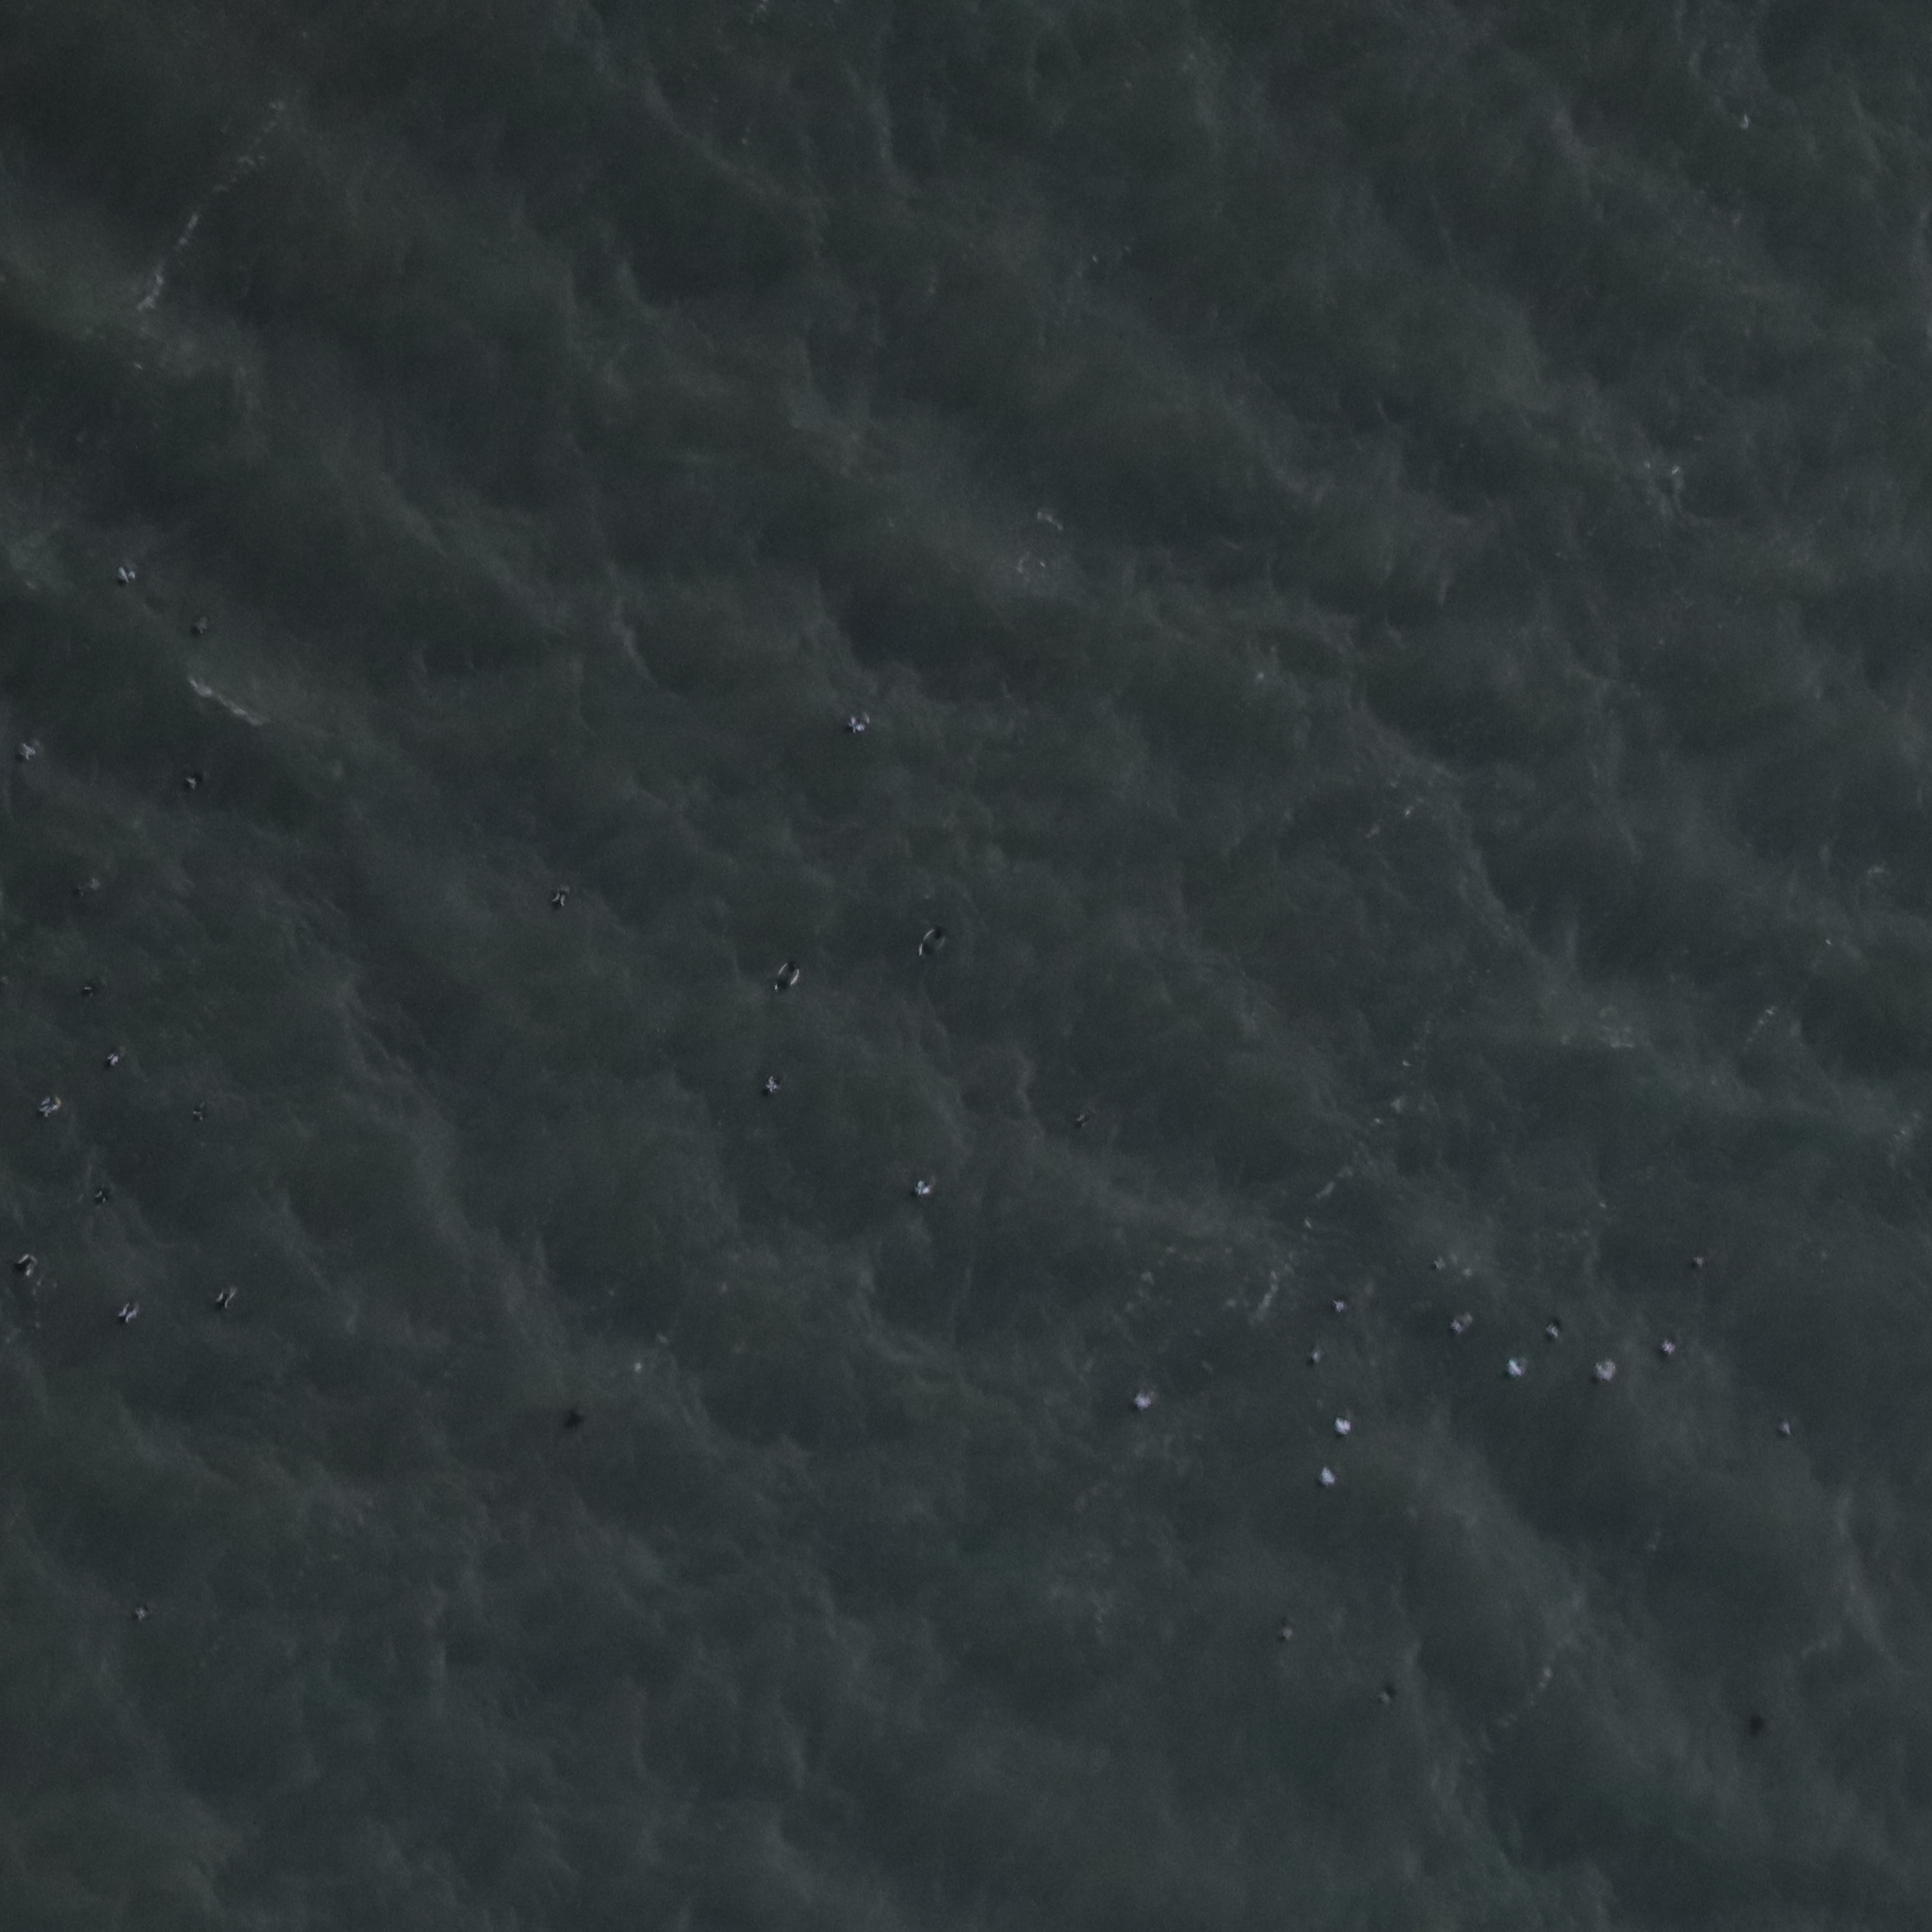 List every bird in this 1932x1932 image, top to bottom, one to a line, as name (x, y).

other bird (120, 567)
other bird (203, 628)
other bird (855, 723)
other bird (26, 753)
other bird (191, 783)
other bird (87, 888)
other bird (559, 900)
brant (933, 942)
brant (785, 976)
other bird (89, 989)
other bird (120, 1057)
other bird (770, 1082)
other bird (51, 1104)
other bird (201, 1111)
other bird (1077, 1116)
other bird (930, 1184)
other bird (103, 1197)
other bird (1698, 1259)
other bird (1440, 1265)
other bird (18, 1267)
other bird (227, 1299)
other bird (1341, 1305)
other bird (132, 1310)
other bird (1461, 1325)
other bird (1551, 1331)
other bird (1665, 1341)
other bird (1318, 1349)
other bird (1517, 1366)
other bird (1604, 1369)
other bird (1144, 1397)
other bird (1343, 1419)
other bird (580, 1420)
other bird (1785, 1432)
other bird (1327, 1478)
other bird (137, 1611)
other bird (1282, 1635)
other bird (1385, 1693)
other bird (1756, 1728)